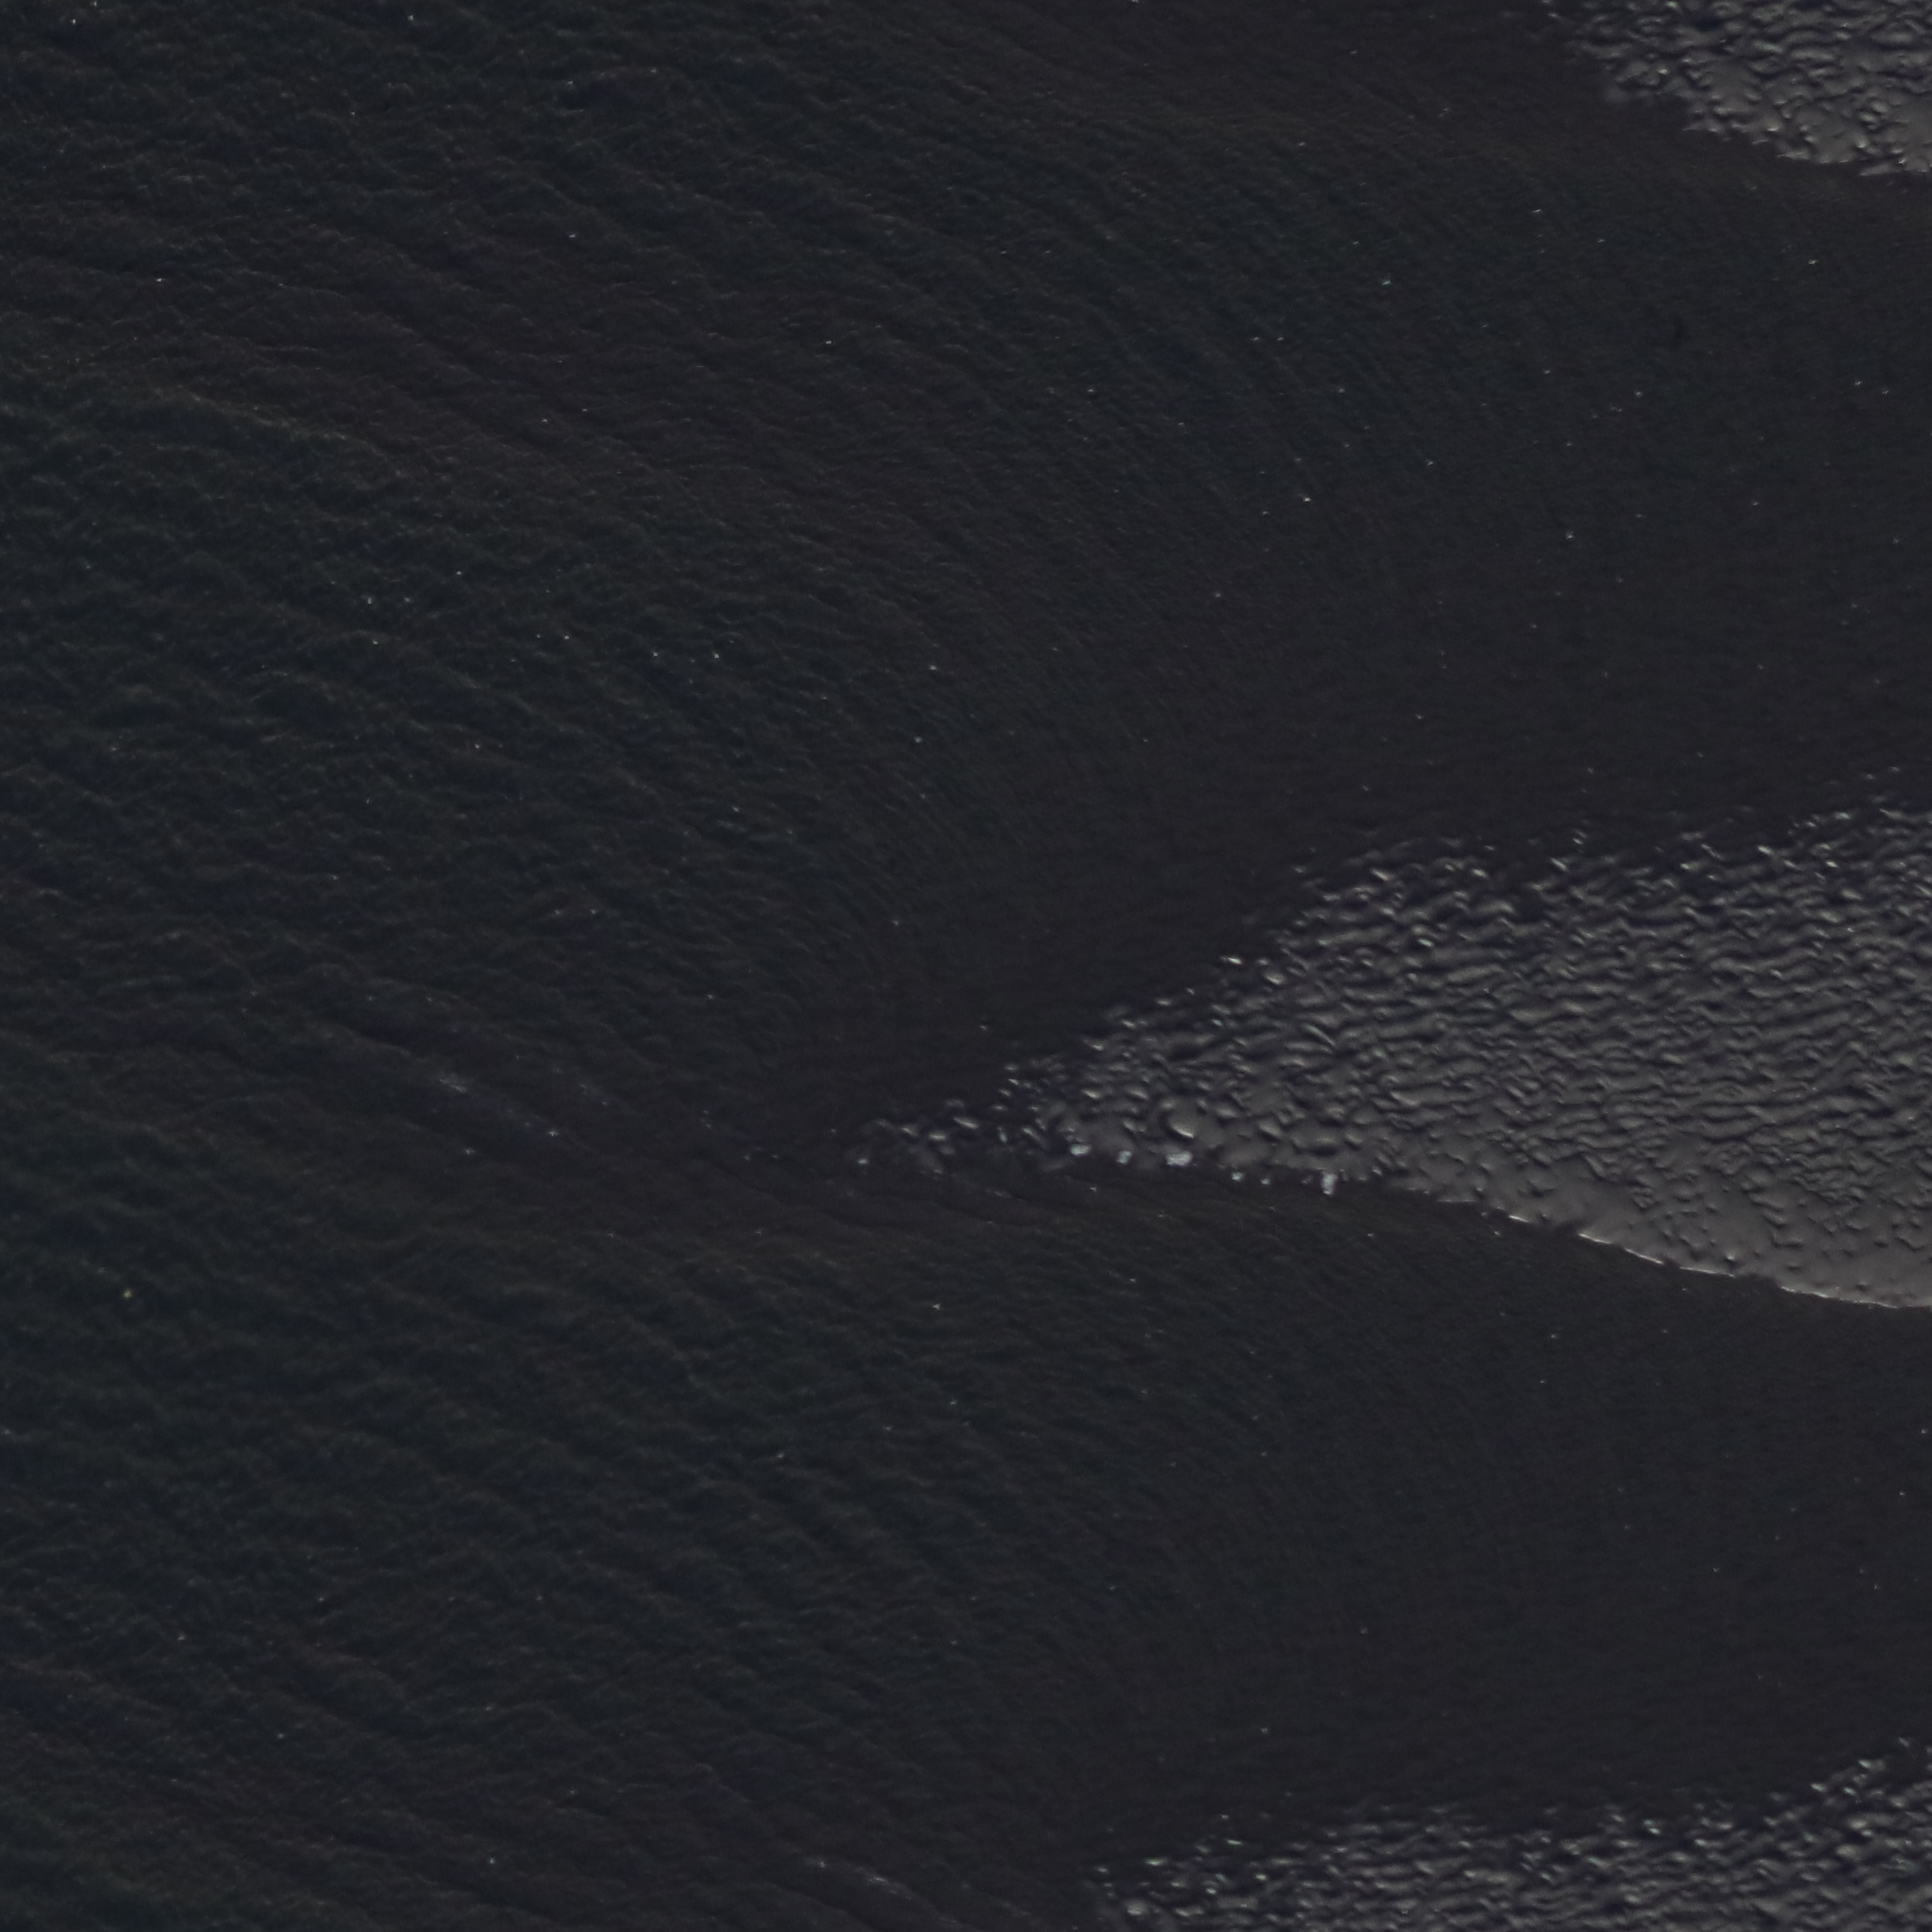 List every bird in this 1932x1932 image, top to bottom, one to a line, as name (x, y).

None